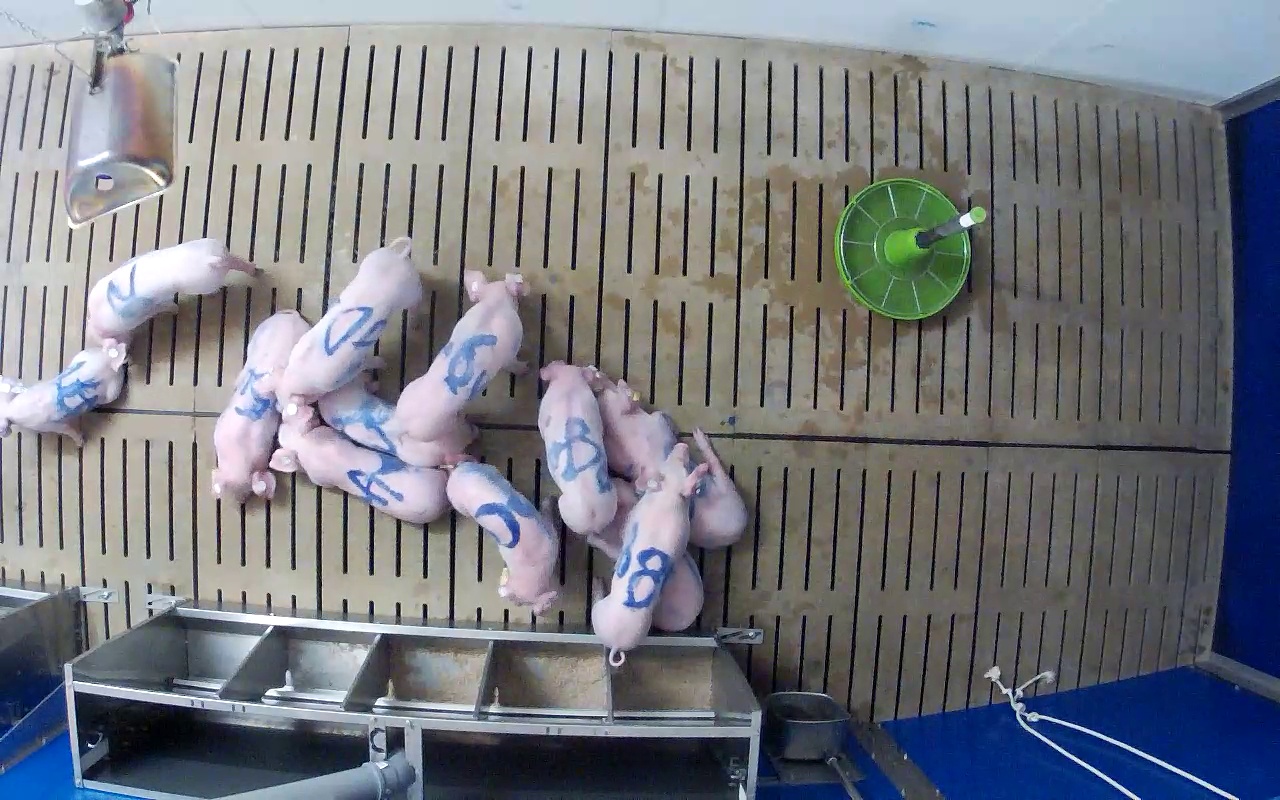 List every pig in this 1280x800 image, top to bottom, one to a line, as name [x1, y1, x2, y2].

pig [253, 235, 426, 427]
pig [86, 239, 261, 372]
pig [396, 269, 530, 446]
pig [211, 306, 314, 510]
pig [0, 345, 127, 451]
pig [536, 360, 617, 537]
pig [596, 371, 745, 551]
pig [317, 372, 481, 477]
pig [267, 417, 451, 526]
pig [589, 443, 709, 669]
pig [445, 462, 561, 616]
pig [586, 477, 706, 633]